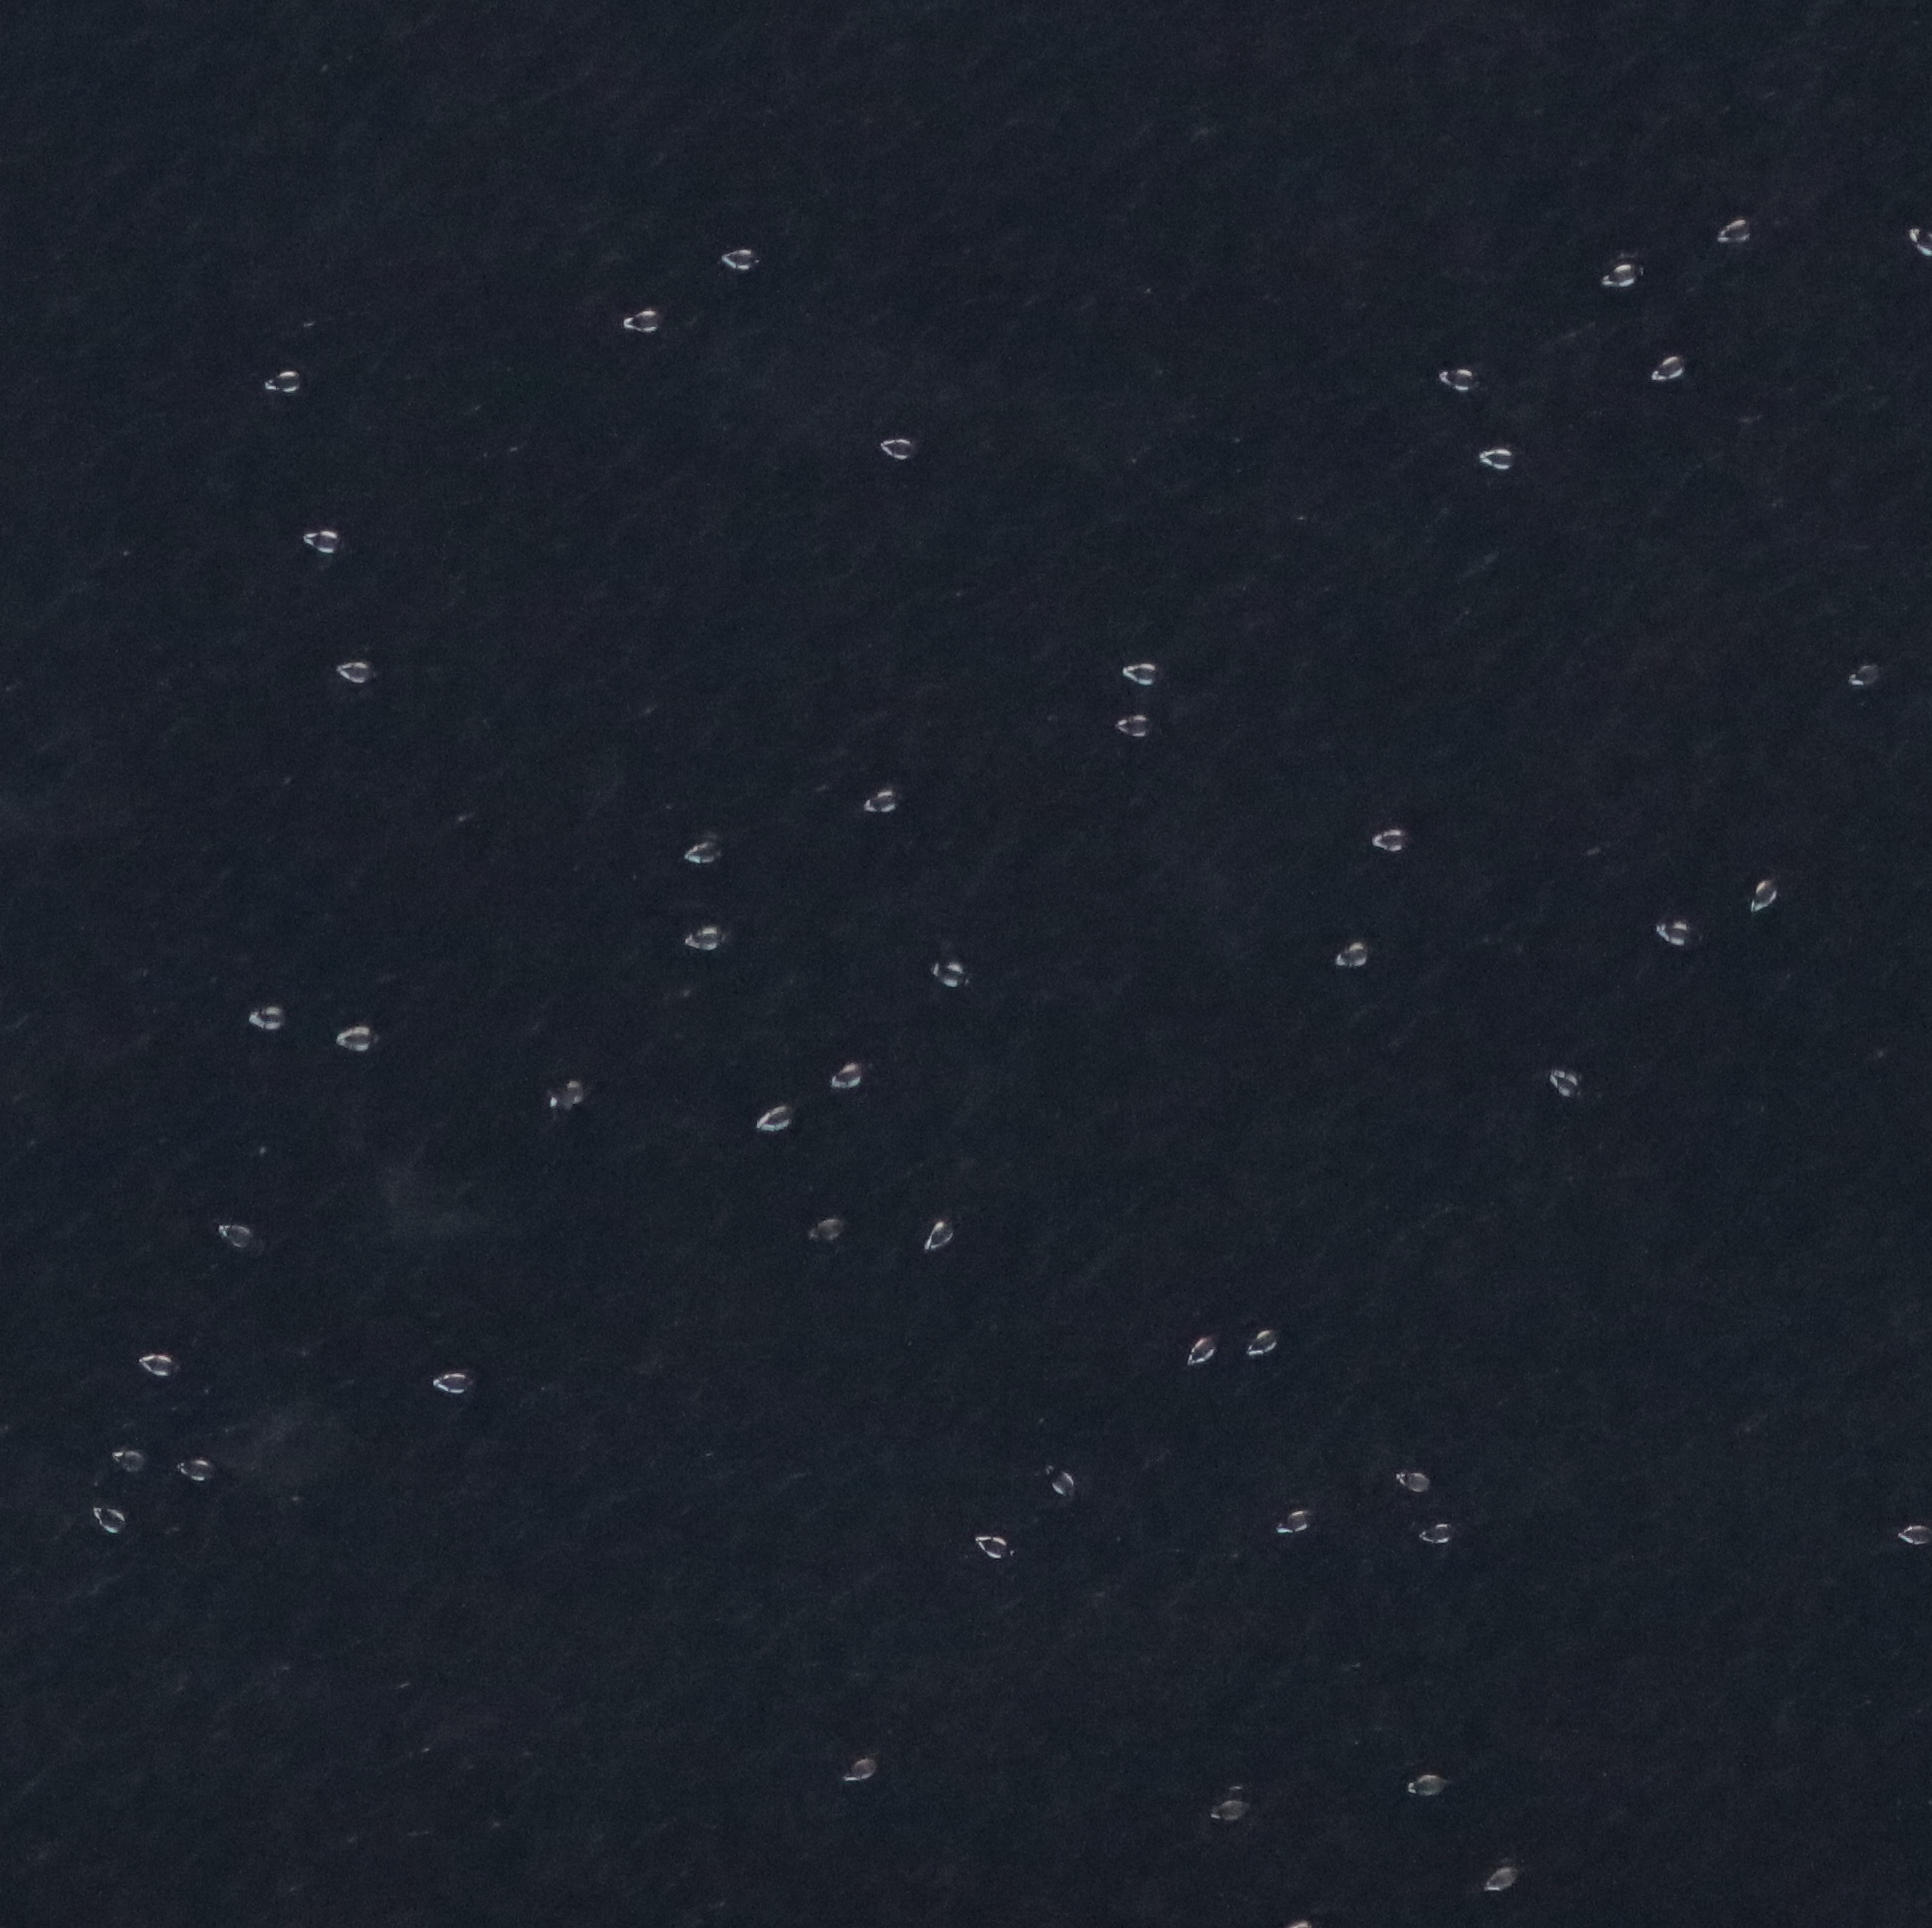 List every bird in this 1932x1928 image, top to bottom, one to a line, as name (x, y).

brant (1738, 231)
brant (1928, 244)
brant (740, 260)
brant (1624, 275)
brant (645, 322)
brant (1671, 369)
brant (1461, 379)
brant (285, 383)
brant (902, 450)
brant (1499, 460)
brant (324, 542)
brant (359, 673)
brant (1144, 674)
brant (1868, 674)
brant (1138, 727)
brant (884, 802)
brant (1392, 840)
brant (708, 852)
brant (1764, 894)
brant (1679, 933)
brant (707, 939)
brant (1354, 955)
brant (950, 973)
brant (269, 1017)
brant (359, 1038)
brant (850, 1076)
brant (1565, 1085)
brant (573, 1095)
brant (777, 1117)
brant (829, 1231)
brant (940, 1234)
brant (238, 1236)
brant (1264, 1341)
brant (1203, 1349)
brant (160, 1365)
brant (454, 1382)
brant (132, 1460)
brant (196, 1472)
brant (1063, 1483)
brant (1414, 1483)
brant (111, 1519)
brant (1297, 1522)
brant (1438, 1534)
brant (1919, 1534)
brant (997, 1547)
brant (861, 1767)
brant (1431, 1787)
brant (1233, 1808)
brant (1504, 1876)